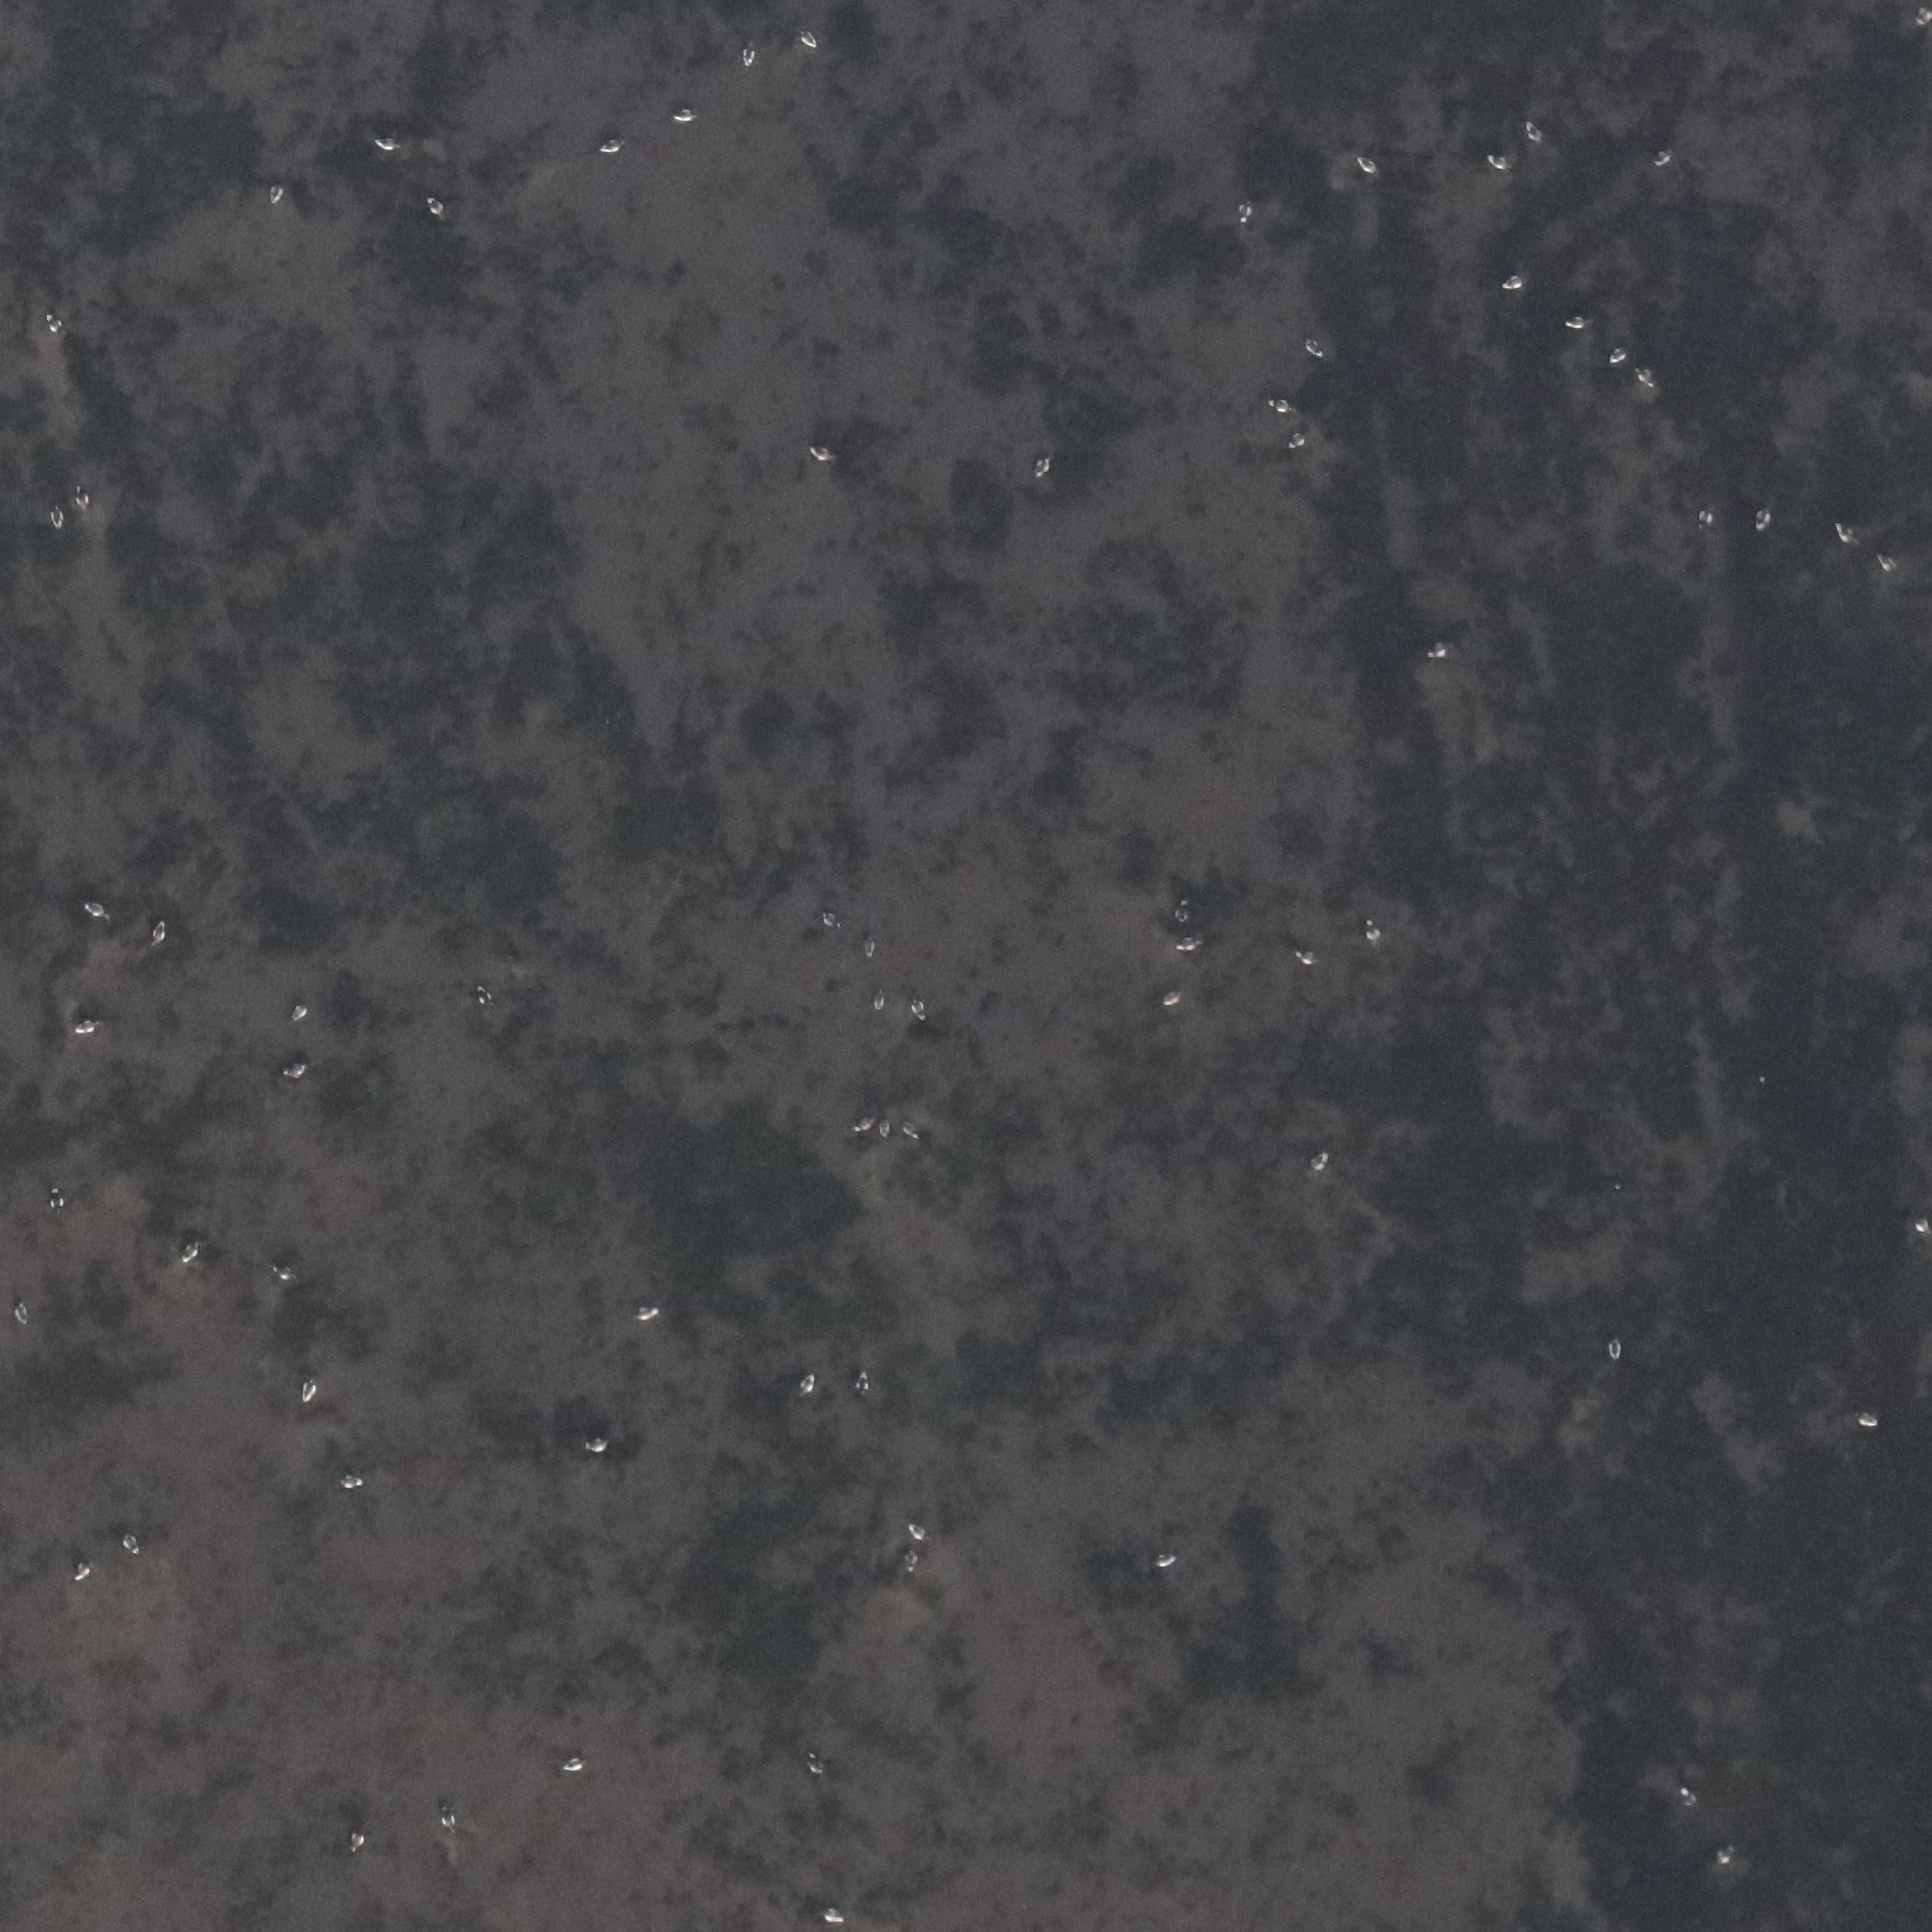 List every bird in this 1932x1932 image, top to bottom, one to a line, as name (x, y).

brant (1924, 16)
brant (807, 38)
brant (749, 55)
brant (685, 115)
brant (1533, 136)
brant (388, 141)
brant (613, 145)
brant (1661, 155)
brant (1500, 162)
brant (1368, 164)
brant (276, 195)
brant (435, 207)
brant (1244, 210)
brant (1514, 282)
brant (1577, 322)
brant (55, 324)
brant (1309, 345)
brant (1619, 354)
brant (1645, 375)
brant (1282, 405)
brant (1298, 439)
brant (822, 453)
brant (1042, 467)
brant (82, 500)
brant (56, 516)
brant (1707, 517)
brant (1763, 518)
brant (1846, 533)
brant (1882, 560)
brant (1443, 647)
brant (96, 909)
brant (1182, 912)
brant (831, 919)
brant (159, 932)
brant (1370, 932)
brant (1189, 943)
brant (872, 948)
brant (1308, 957)
brant (878, 995)
brant (485, 996)
brant (1167, 997)
brant (919, 1009)
brant (299, 1012)
brant (88, 1026)
brant (296, 1069)
brant (863, 1124)
brant (885, 1124)
brant (910, 1129)
brant (1319, 1162)
brant (57, 1201)
brant (1920, 1228)
brant (191, 1252)
brant (279, 1268)
brant (22, 1314)
brant (646, 1314)
brant (1614, 1349)
brant (862, 1383)
brant (807, 1384)
brant (309, 1390)
brant (1867, 1420)
brant (597, 1444)
brant (351, 1482)
brant (919, 1532)
brant (130, 1542)
brant (1163, 1560)
brant (910, 1561)
brant (83, 1570)
brant (574, 1765)
brant (815, 1766)
brant (1682, 1794)
brant (448, 1820)
brant (356, 1841)
brant (1725, 1855)
brant (832, 1915)